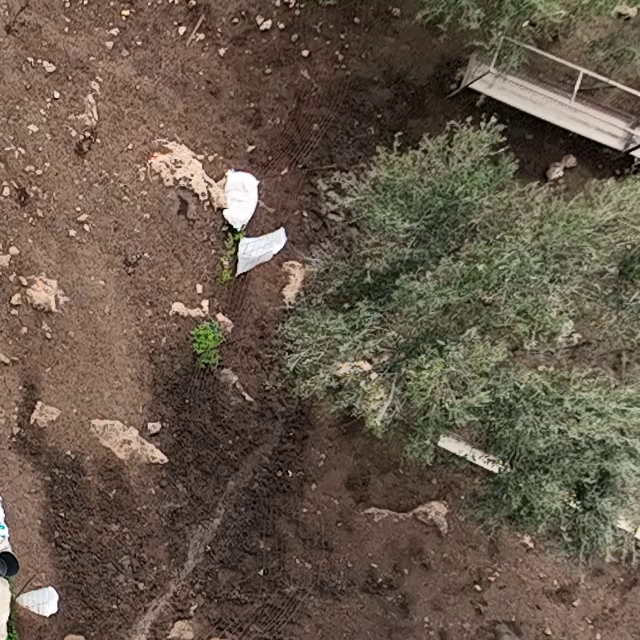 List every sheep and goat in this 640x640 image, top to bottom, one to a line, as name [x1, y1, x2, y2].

None